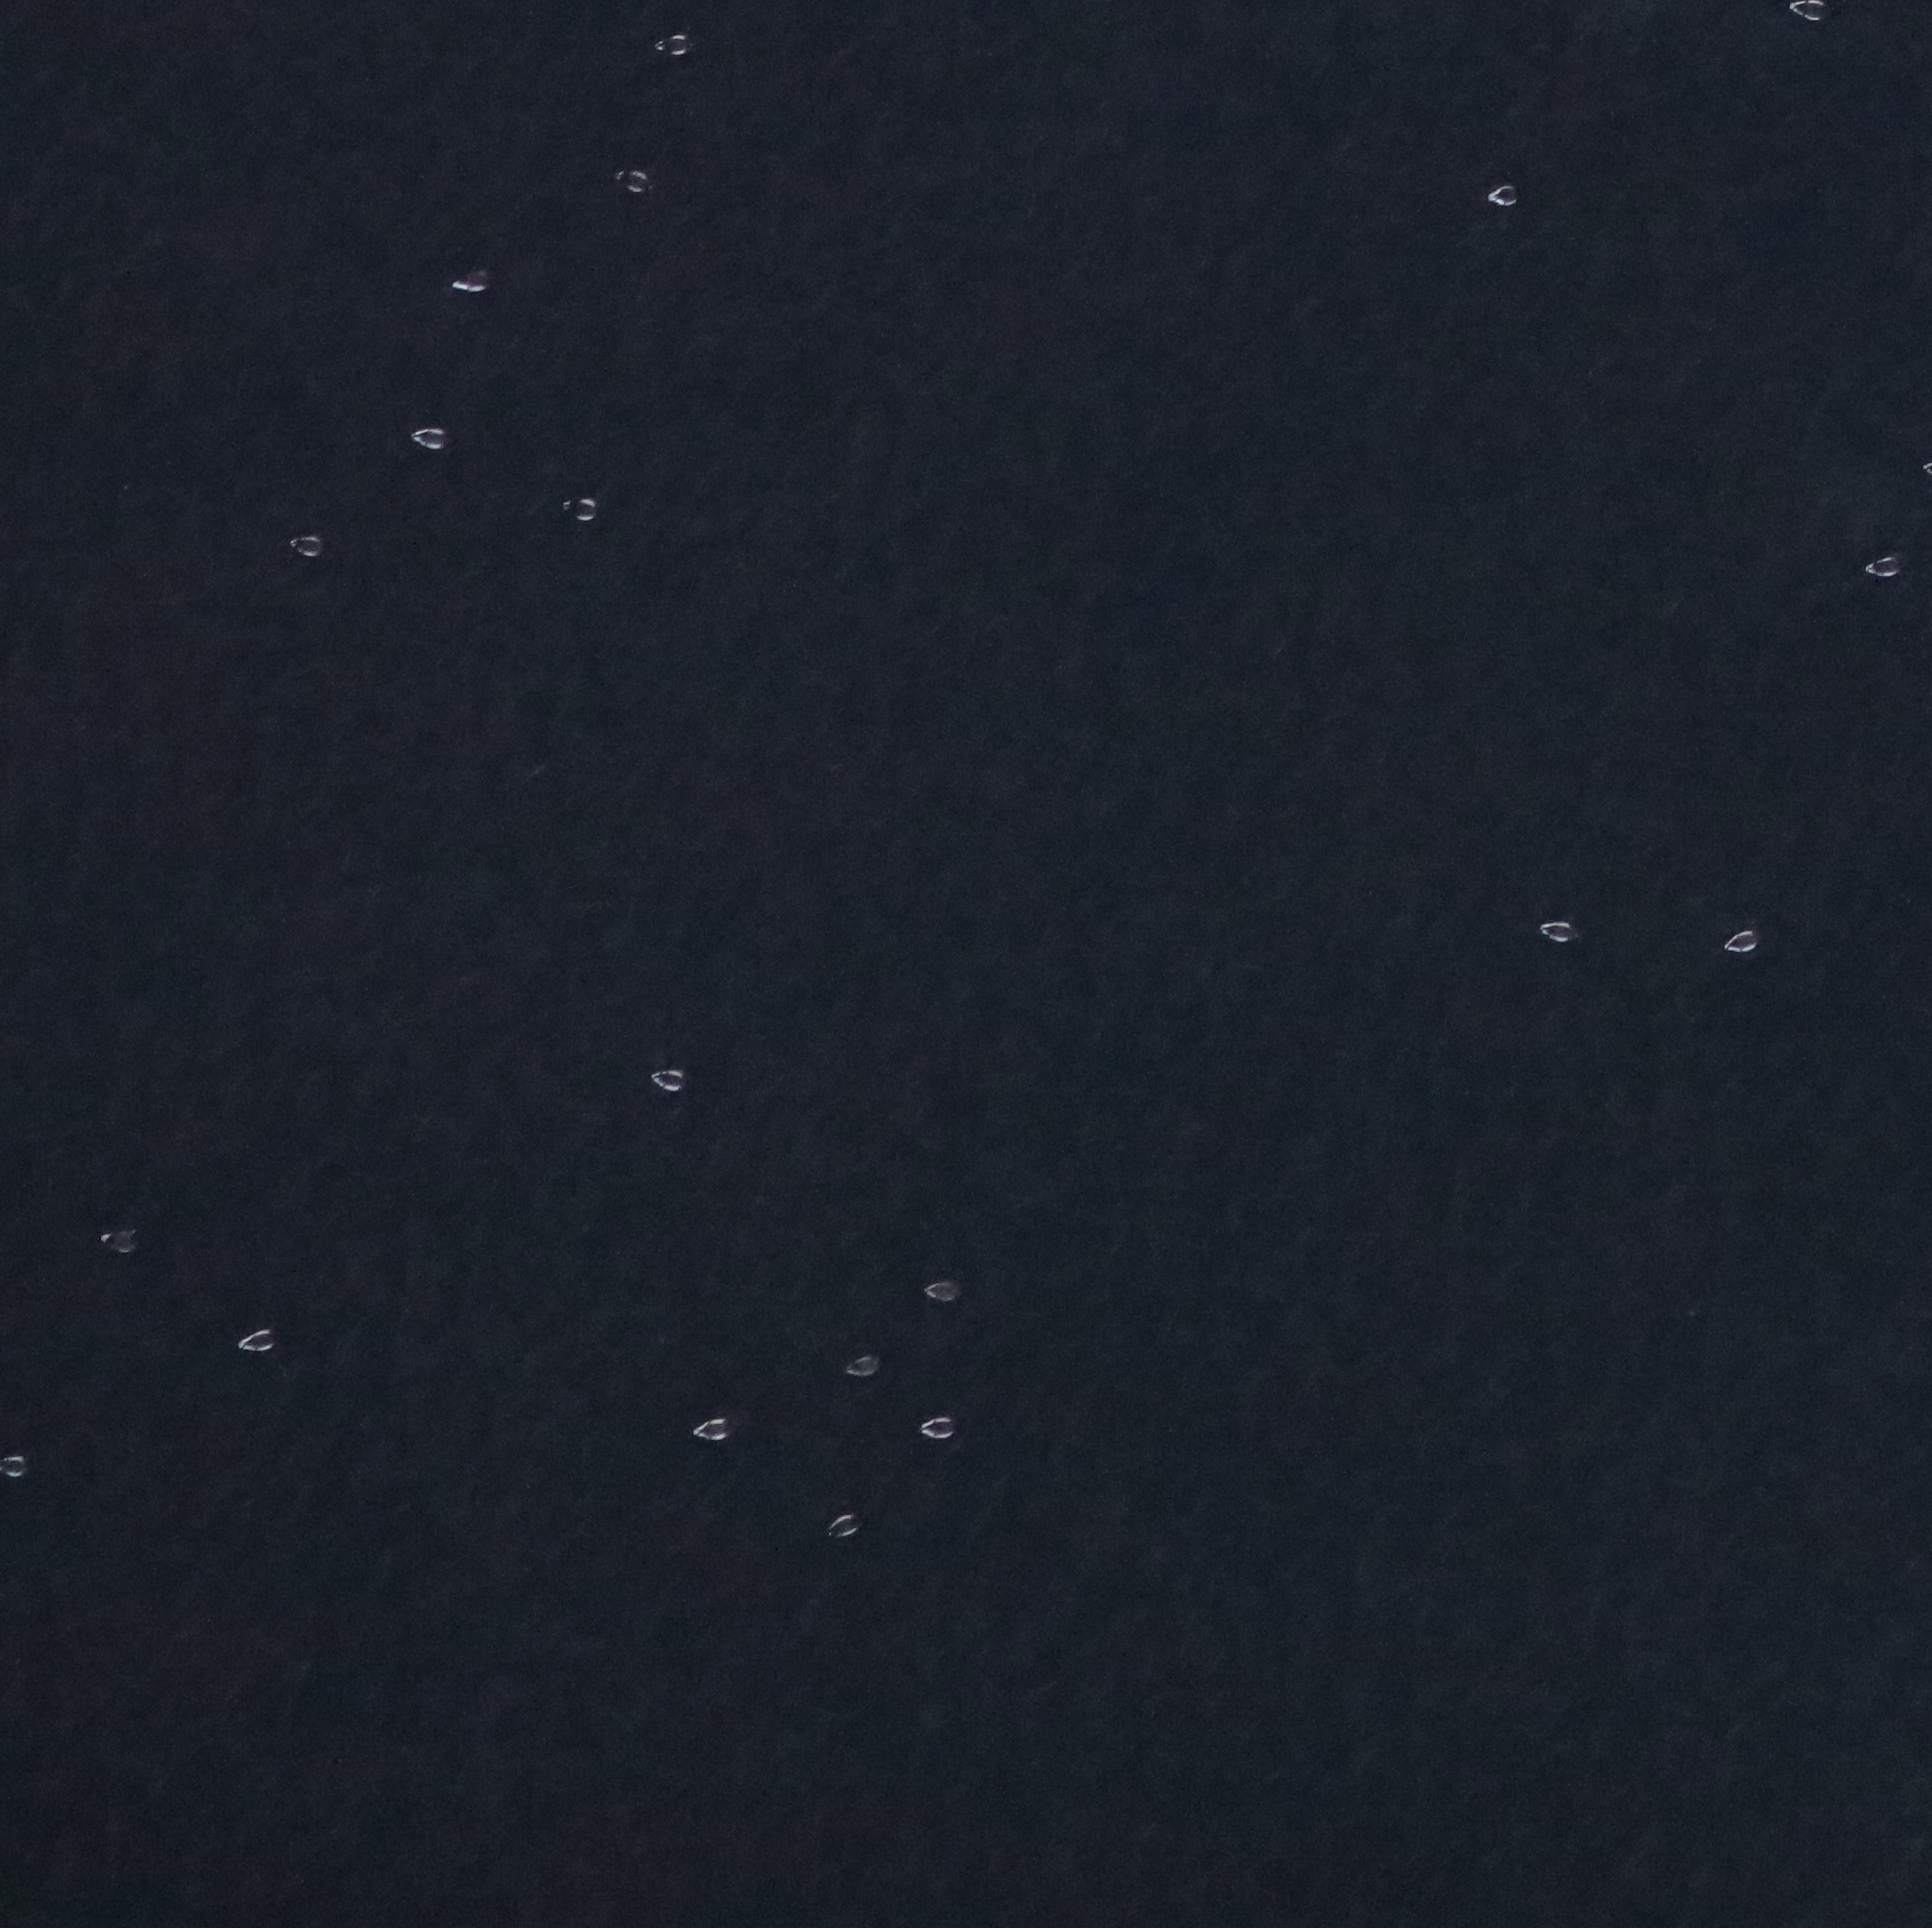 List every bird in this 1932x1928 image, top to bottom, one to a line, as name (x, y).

brant (1811, 9)
brant (676, 44)
brant (636, 181)
brant (1506, 196)
brant (475, 282)
brant (434, 438)
brant (584, 509)
brant (310, 545)
brant (1886, 567)
brant (1559, 931)
brant (1743, 940)
brant (673, 1078)
brant (122, 1240)
brant (946, 1290)
brant (261, 1340)
brant (864, 1365)
brant (941, 1426)
brant (715, 1429)
brant (15, 1465)
brant (844, 1525)